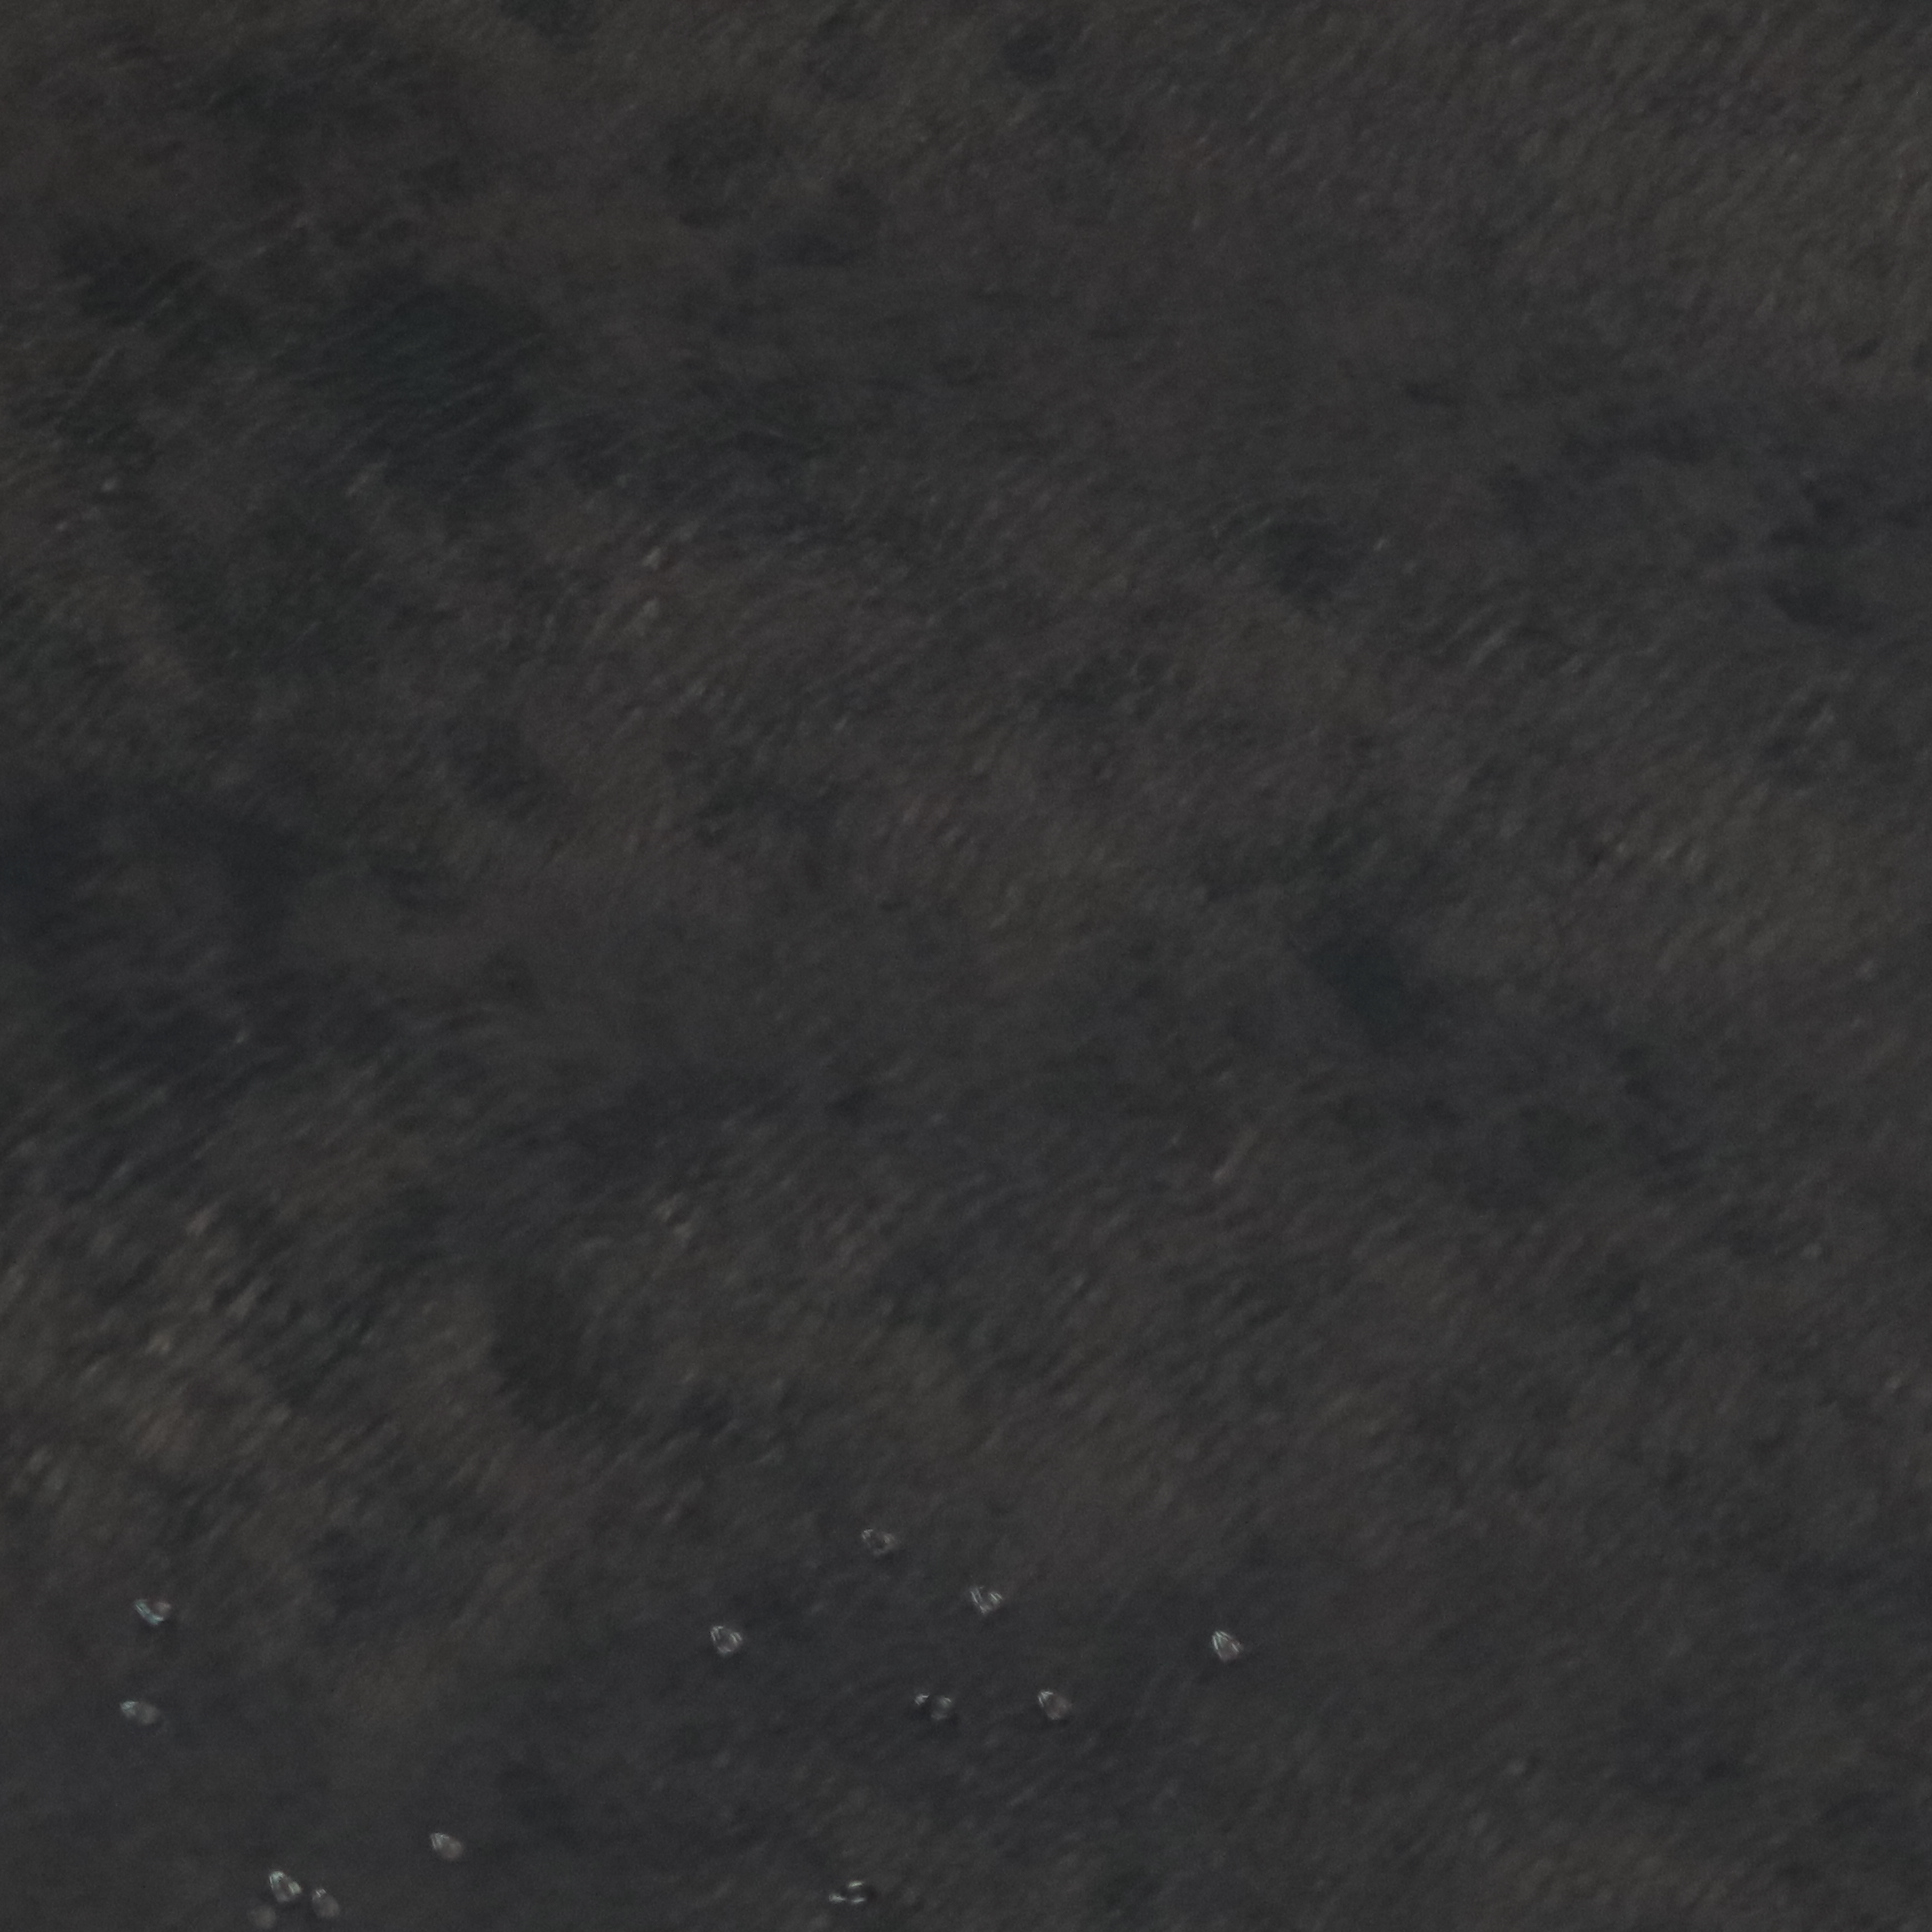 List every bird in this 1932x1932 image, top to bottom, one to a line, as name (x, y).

brant (881, 1540)
brant (985, 1600)
brant (154, 1607)
brant (730, 1640)
brant (1228, 1647)
brant (934, 1707)
brant (1054, 1707)
brant (137, 1717)
brant (454, 1838)
brant (289, 1886)
brant (856, 1894)
brant (331, 1906)
brant (263, 1921)